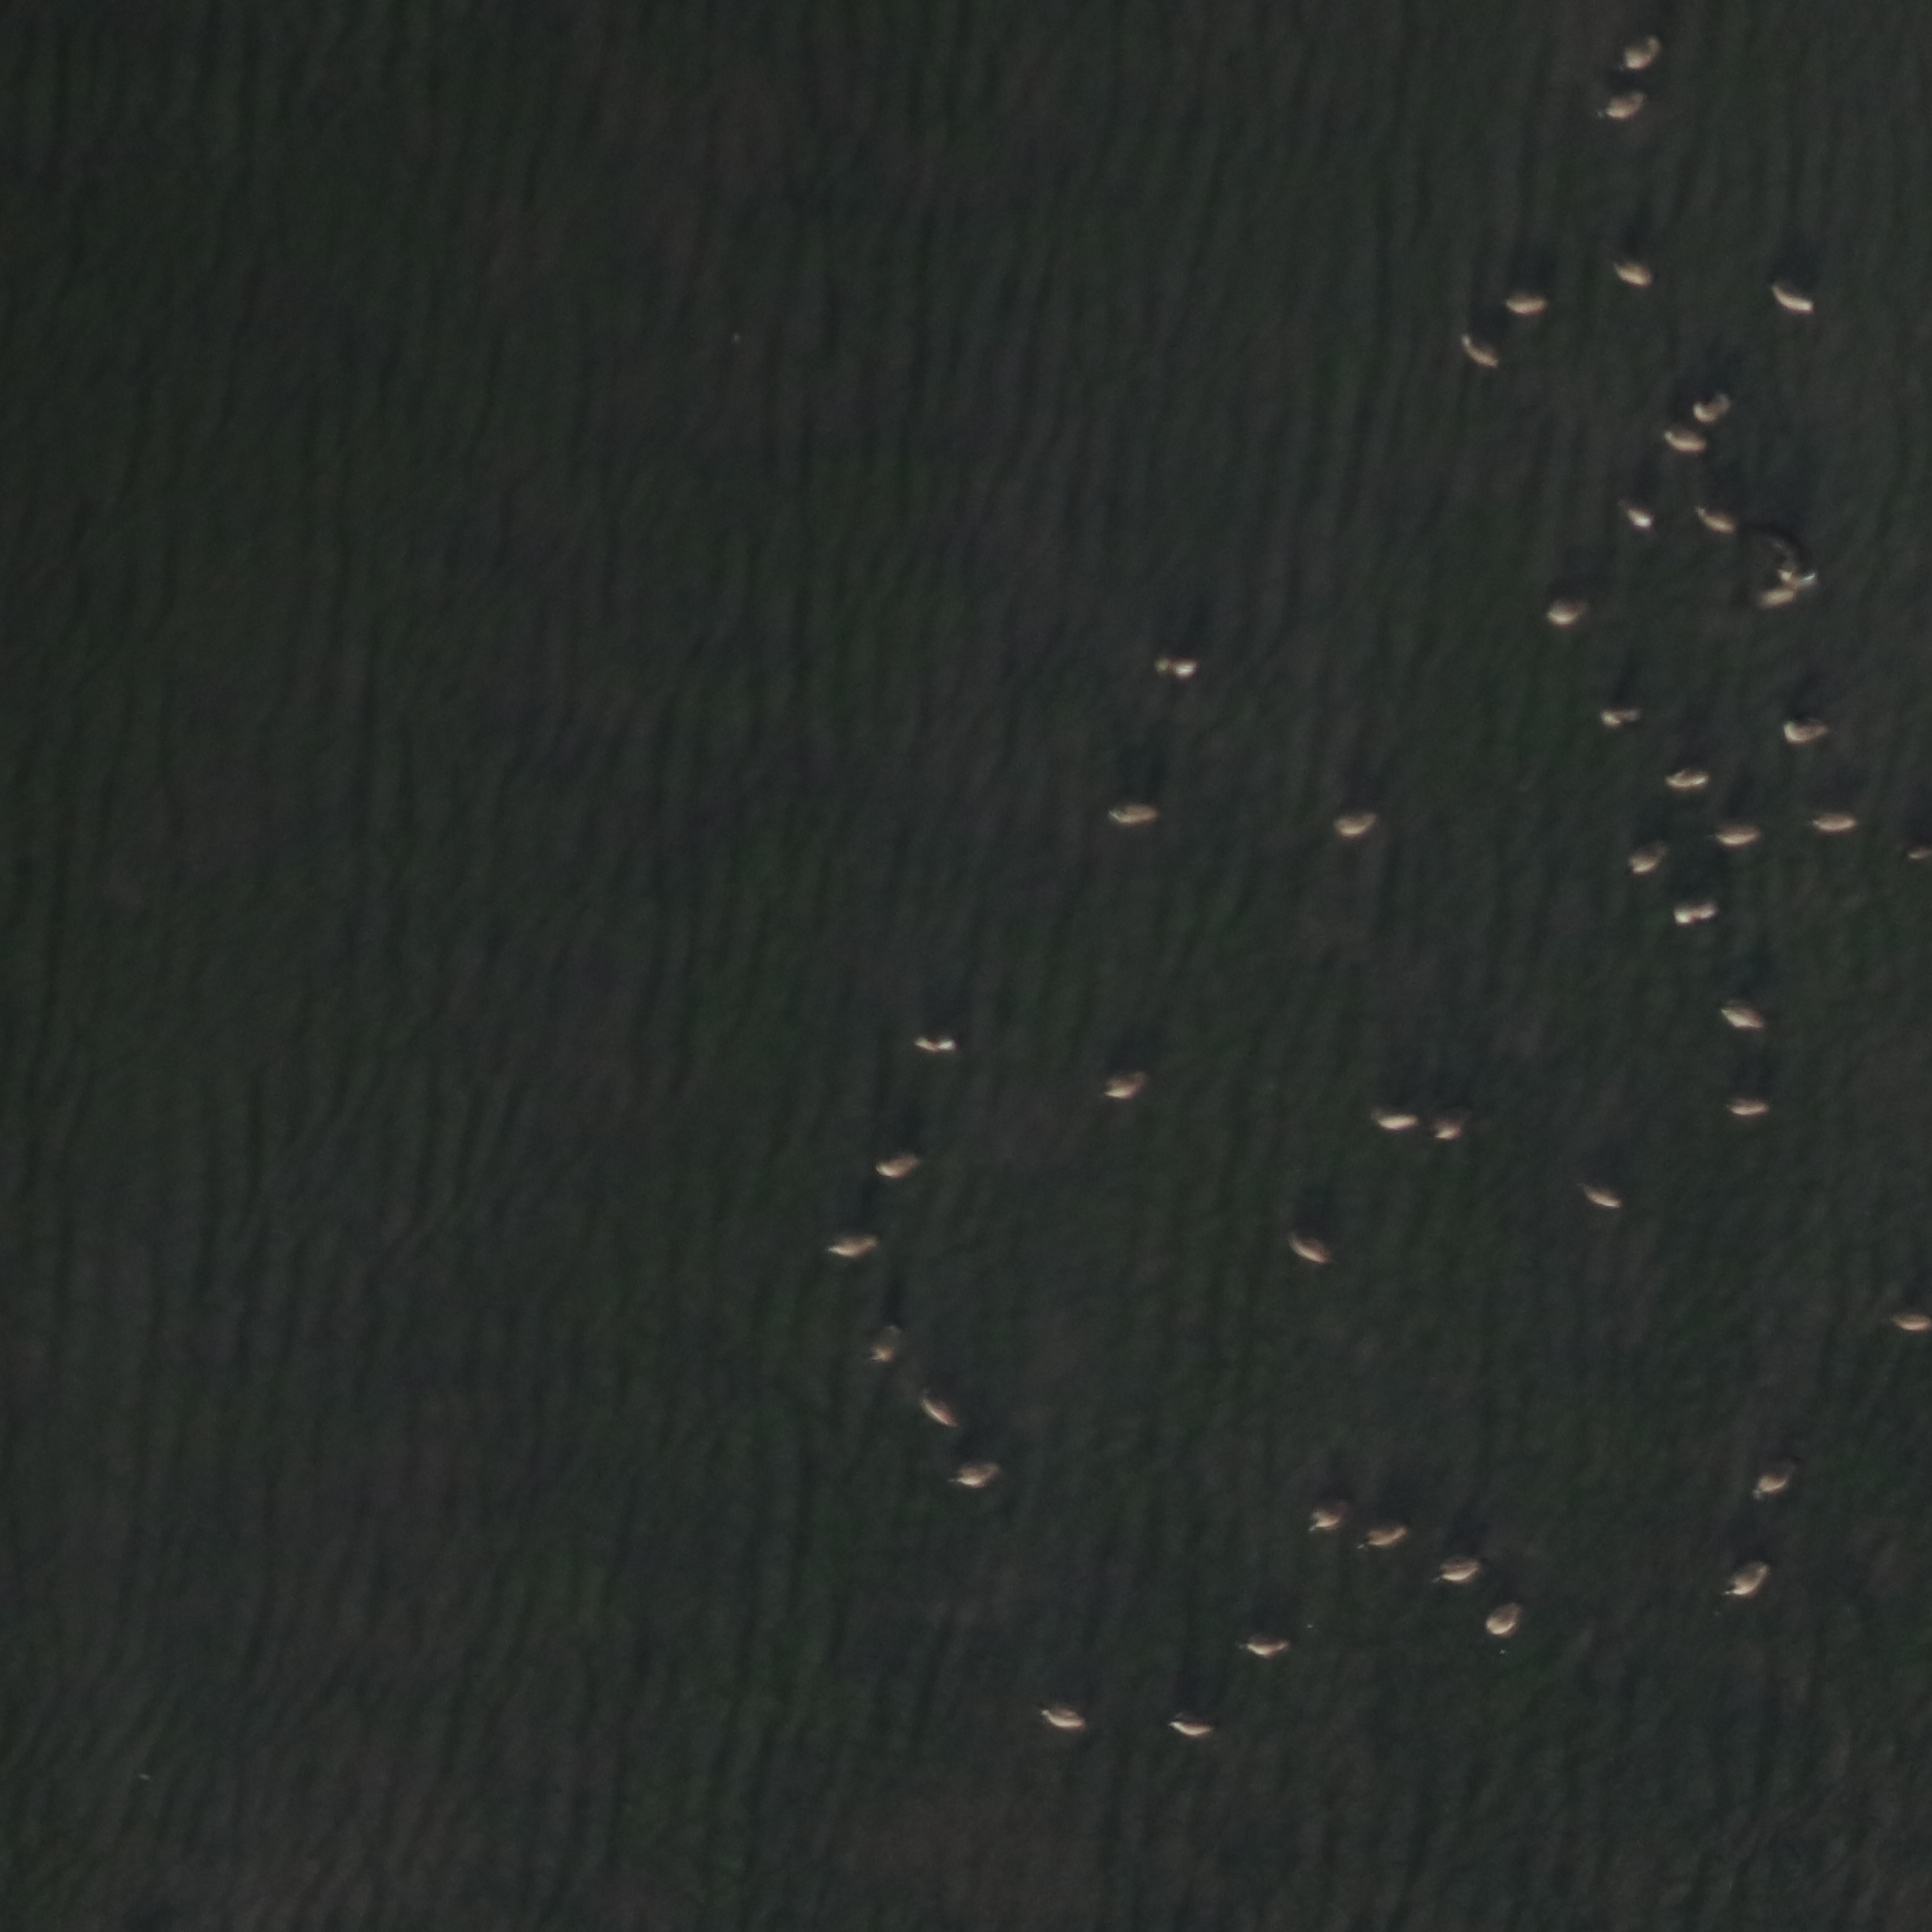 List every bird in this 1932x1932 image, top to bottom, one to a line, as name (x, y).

Canada goose (1637, 51)
Canada goose (1623, 106)
Canada goose (1636, 269)
Canada goose (1791, 294)
Canada goose (1523, 303)
Canada goose (1482, 351)
Canada goose (1707, 406)
Canada goose (1683, 441)
Canada goose (1639, 515)
Canada goose (1716, 515)
Canada goose (1796, 575)
Canada goose (1565, 608)
Canada goose (1178, 664)
Canada goose (1621, 717)
Canada goose (1805, 726)
Canada goose (1683, 776)
Canada goose (1134, 808)
Canada goose (1357, 820)
Canada goose (1840, 822)
Canada goose (1732, 833)
Canada goose (1927, 850)
Canada goose (1650, 856)
Canada goose (1689, 914)
Canada goose (1741, 1013)
Canada goose (938, 1041)
Canada goose (1129, 1084)
Canada goose (1743, 1105)
Canada goose (1387, 1116)
Canada goose (1450, 1125)
Canada goose (895, 1162)
Canada goose (1600, 1193)
Canada goose (856, 1248)
Canada goose (1312, 1249)
Canada goose (1917, 1318)
Canada goose (881, 1345)
Canada goose (940, 1406)
Canada goose (967, 1475)
Canada goose (1770, 1479)
Canada goose (1324, 1513)
Canada goose (1387, 1534)
Canada goose (1456, 1572)
Canada goose (1748, 1578)
Canada goose (1501, 1622)
Canada goose (1270, 1643)
Canada goose (1065, 1715)
Canada goose (1192, 1721)